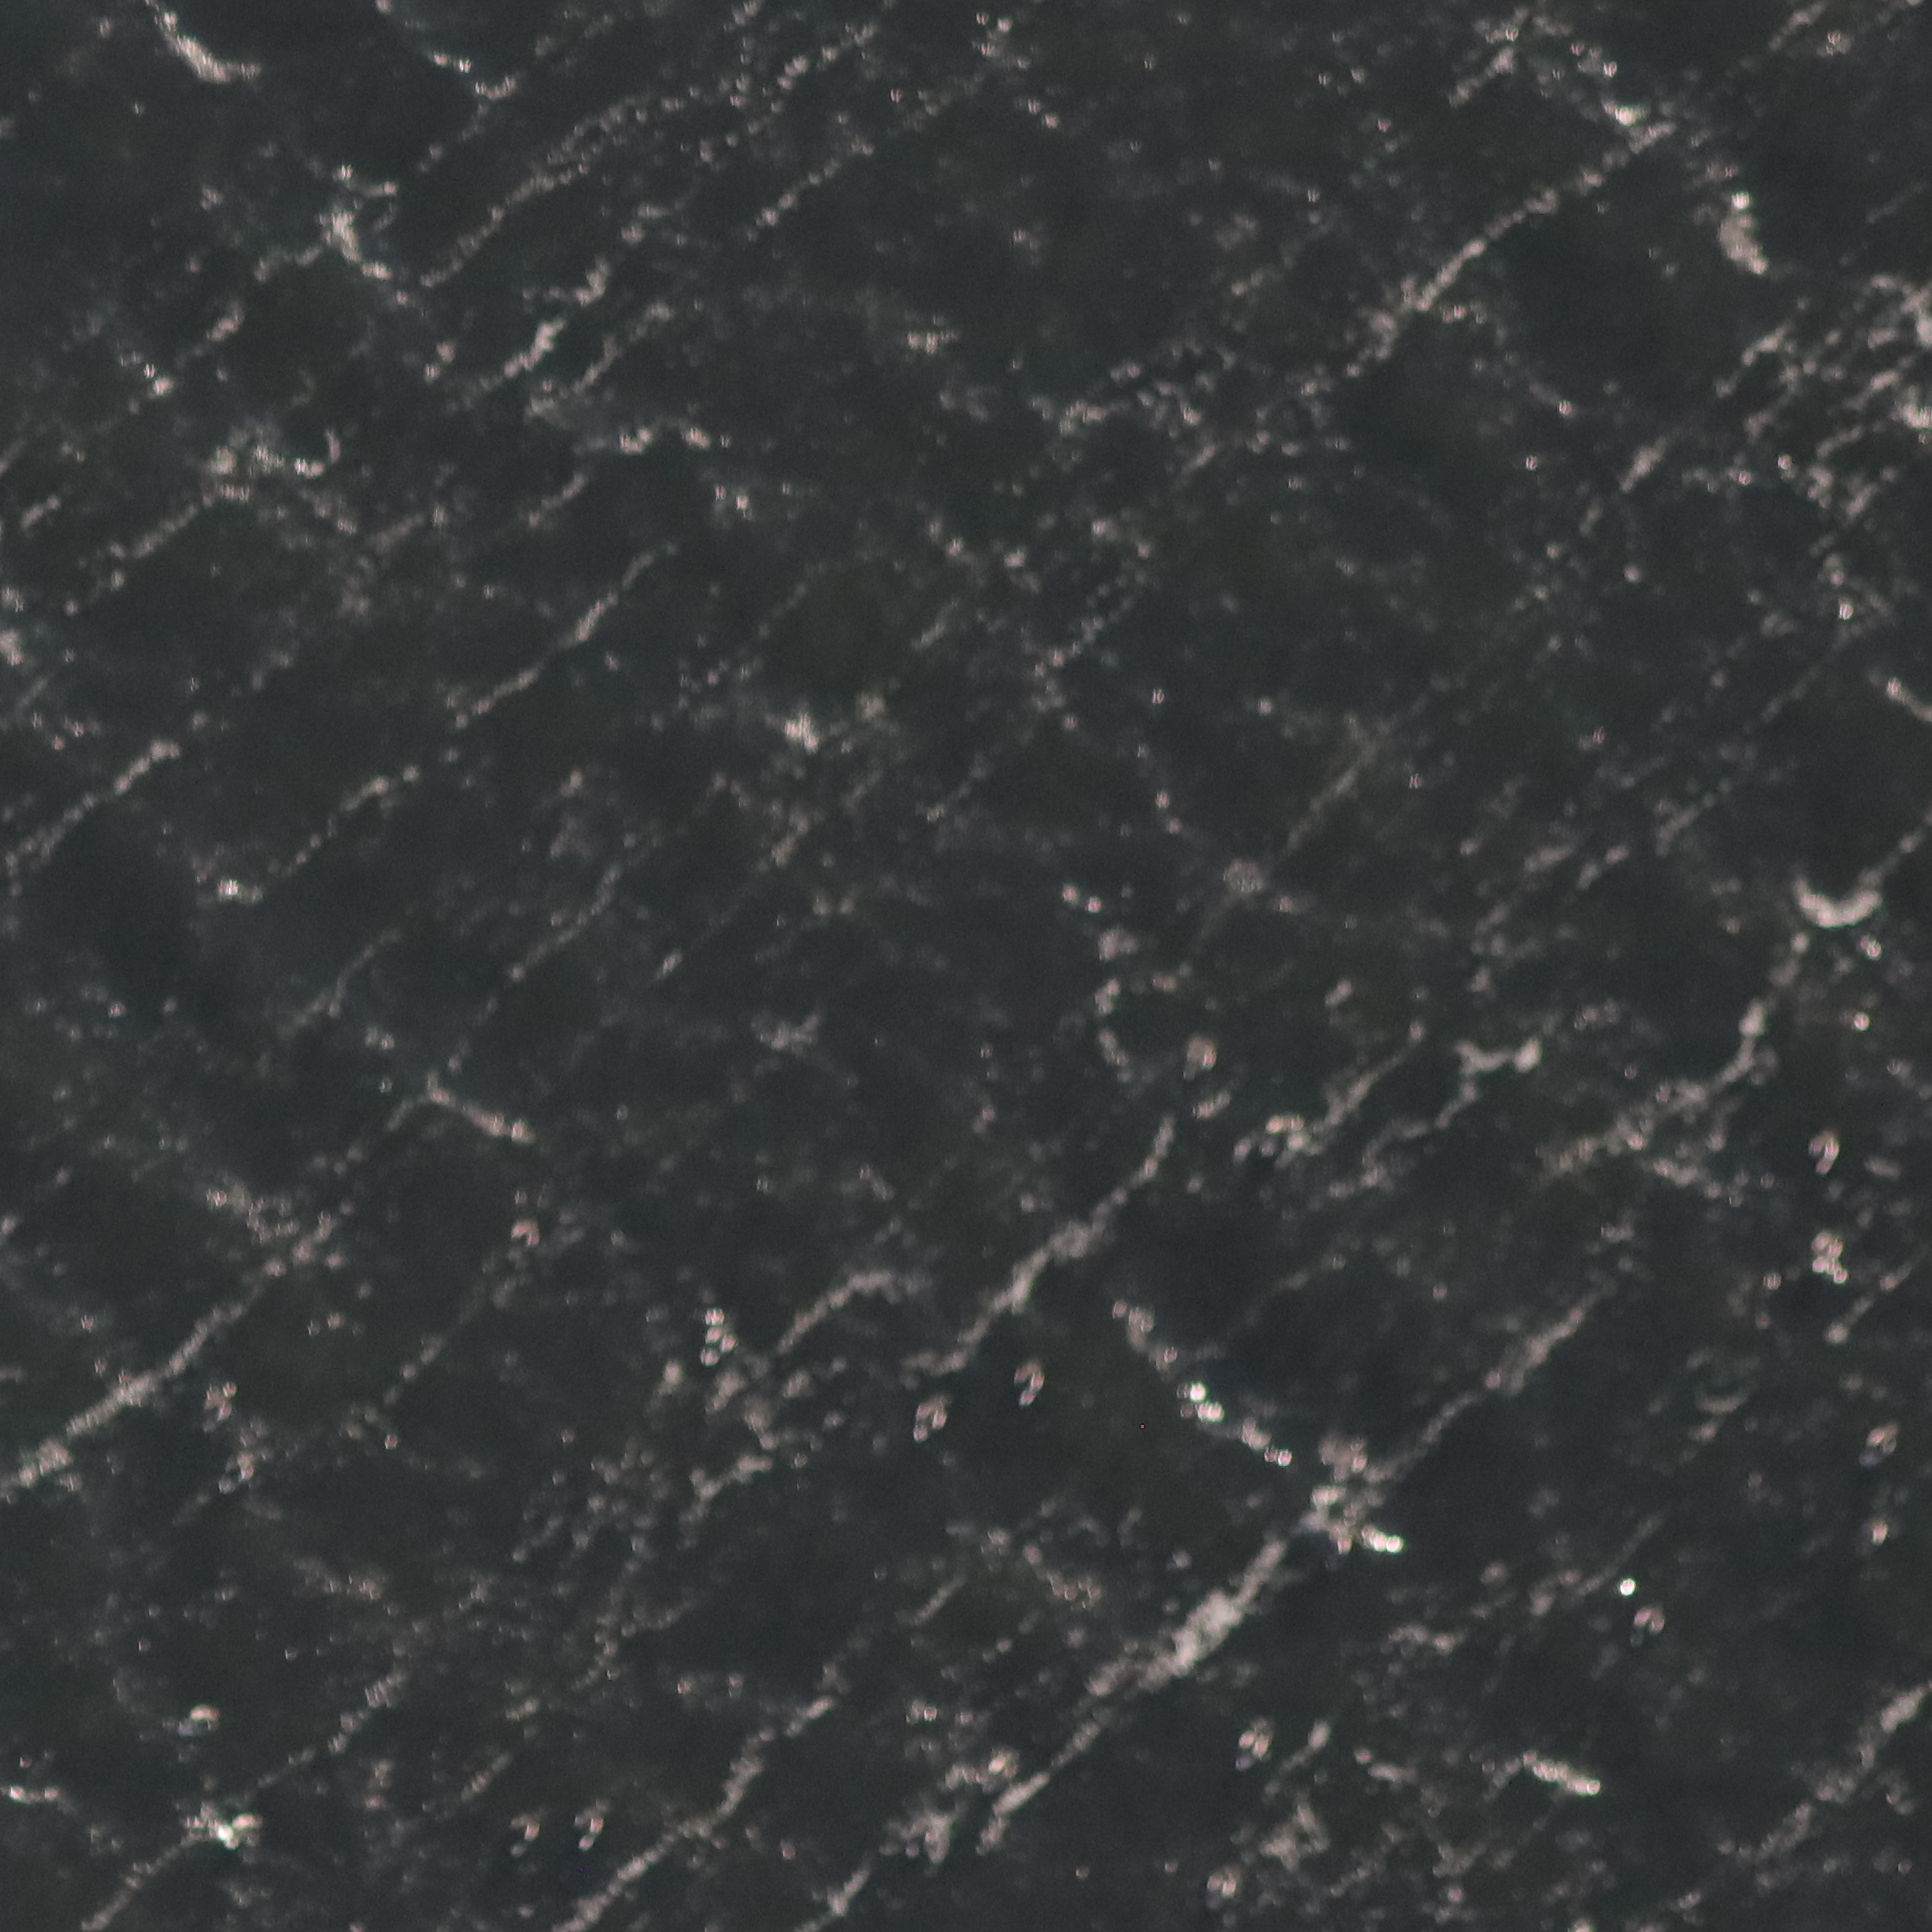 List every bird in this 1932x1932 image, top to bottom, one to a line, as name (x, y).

brant (1201, 1056)
brant (1824, 1152)
brant (524, 1238)
brant (1830, 1242)
brant (719, 1342)
brant (1028, 1388)
brant (215, 1412)
brant (926, 1420)
brant (1883, 1441)
brant (239, 1472)
brant (1646, 1624)
brant (203, 1724)
brant (1256, 1745)
brant (587, 1829)
brant (248, 1831)
brant (522, 1834)